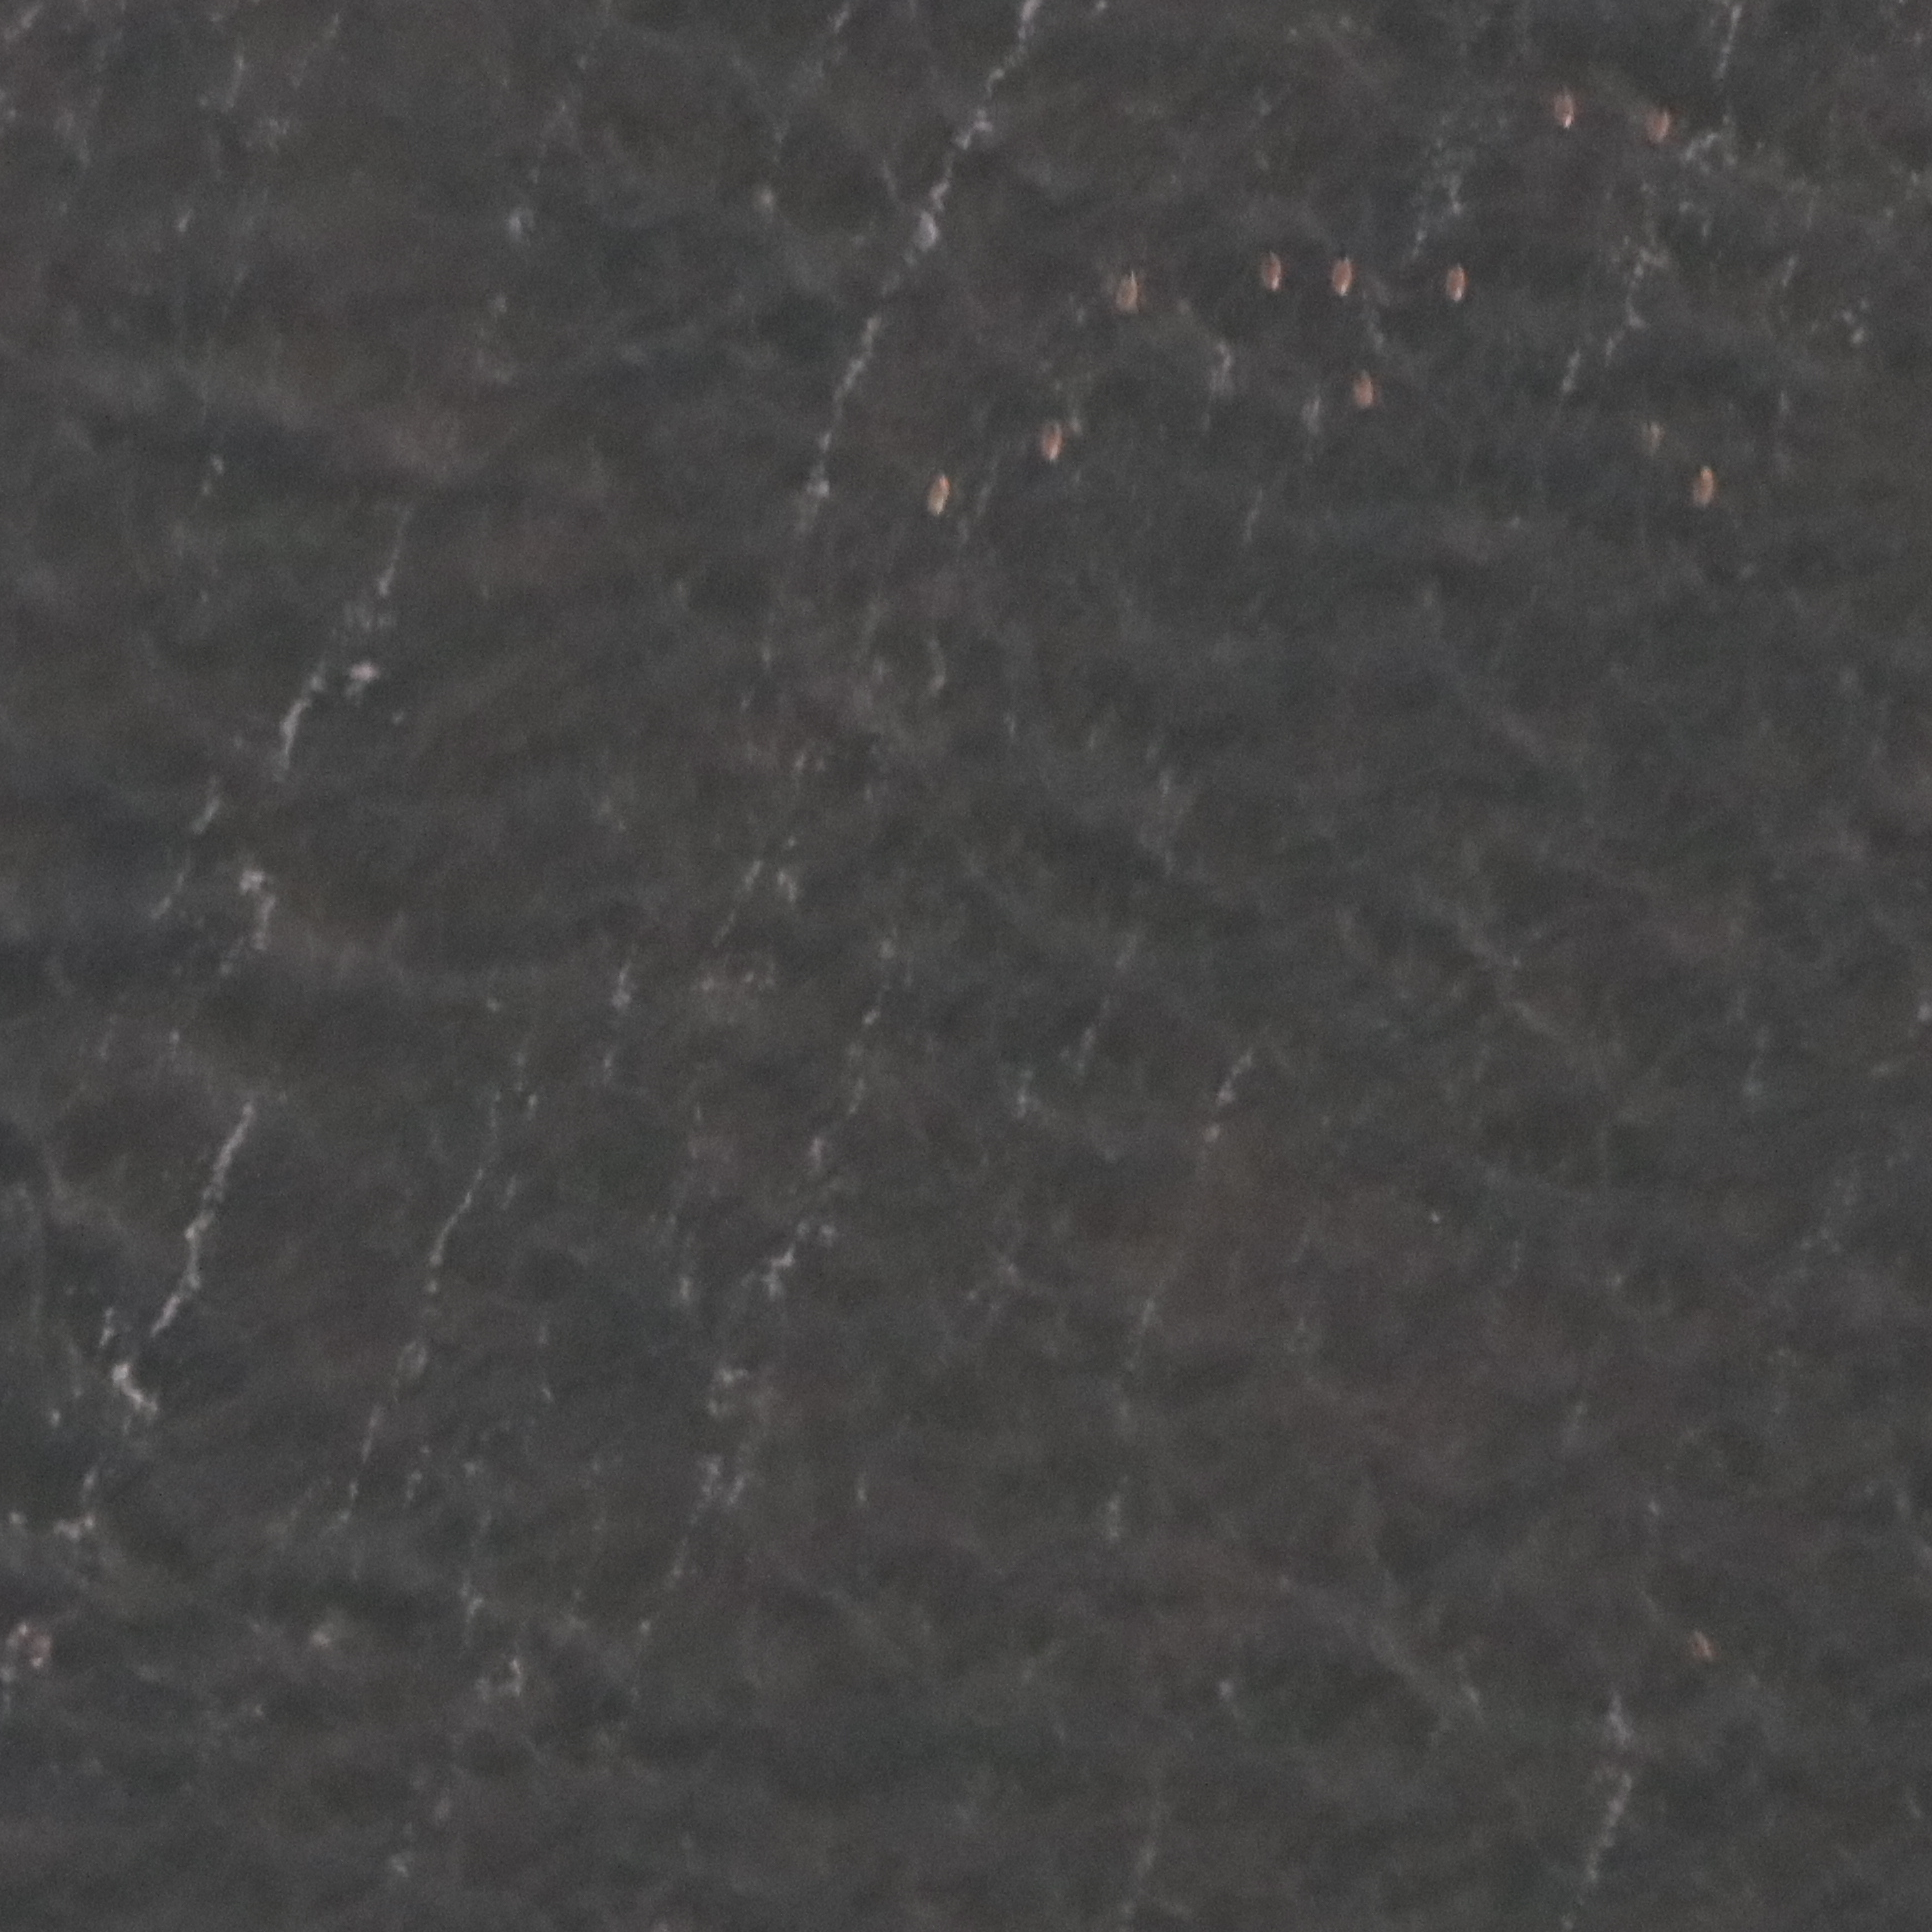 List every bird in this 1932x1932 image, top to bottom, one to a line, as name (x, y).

Canada goose (1565, 109)
Canada goose (1659, 123)
Canada goose (1272, 272)
Canada goose (1341, 276)
Canada goose (1454, 282)
Canada goose (1123, 298)
Canada goose (1362, 385)
Canada goose (1647, 435)
Canada goose (1053, 443)
Canada goose (1702, 482)
Canada goose (938, 498)